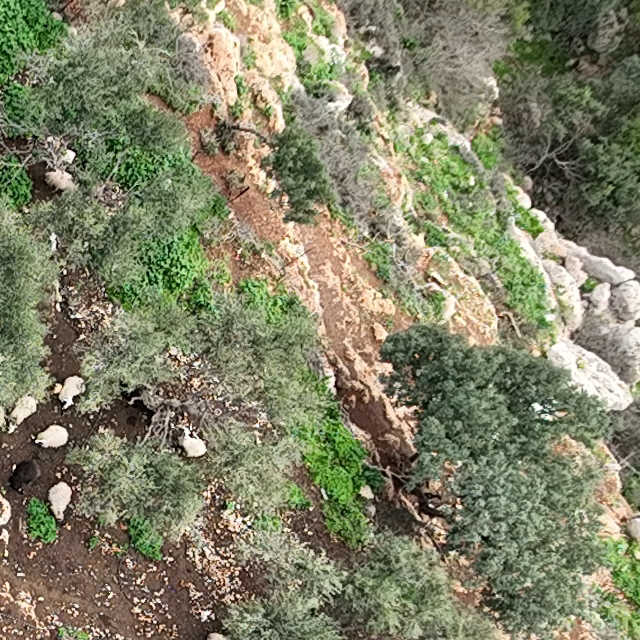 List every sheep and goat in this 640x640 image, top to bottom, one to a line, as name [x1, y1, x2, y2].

sheep [46, 168, 80, 194]
sheep [58, 376, 86, 410]
sheep [8, 394, 35, 433]
sheep [0, 406, 5, 438]
sheep [175, 423, 207, 459]
sheep [34, 424, 68, 448]
sheep [9, 458, 41, 493]
sheep [49, 483, 72, 522]
sheep [205, 632, 232, 639]